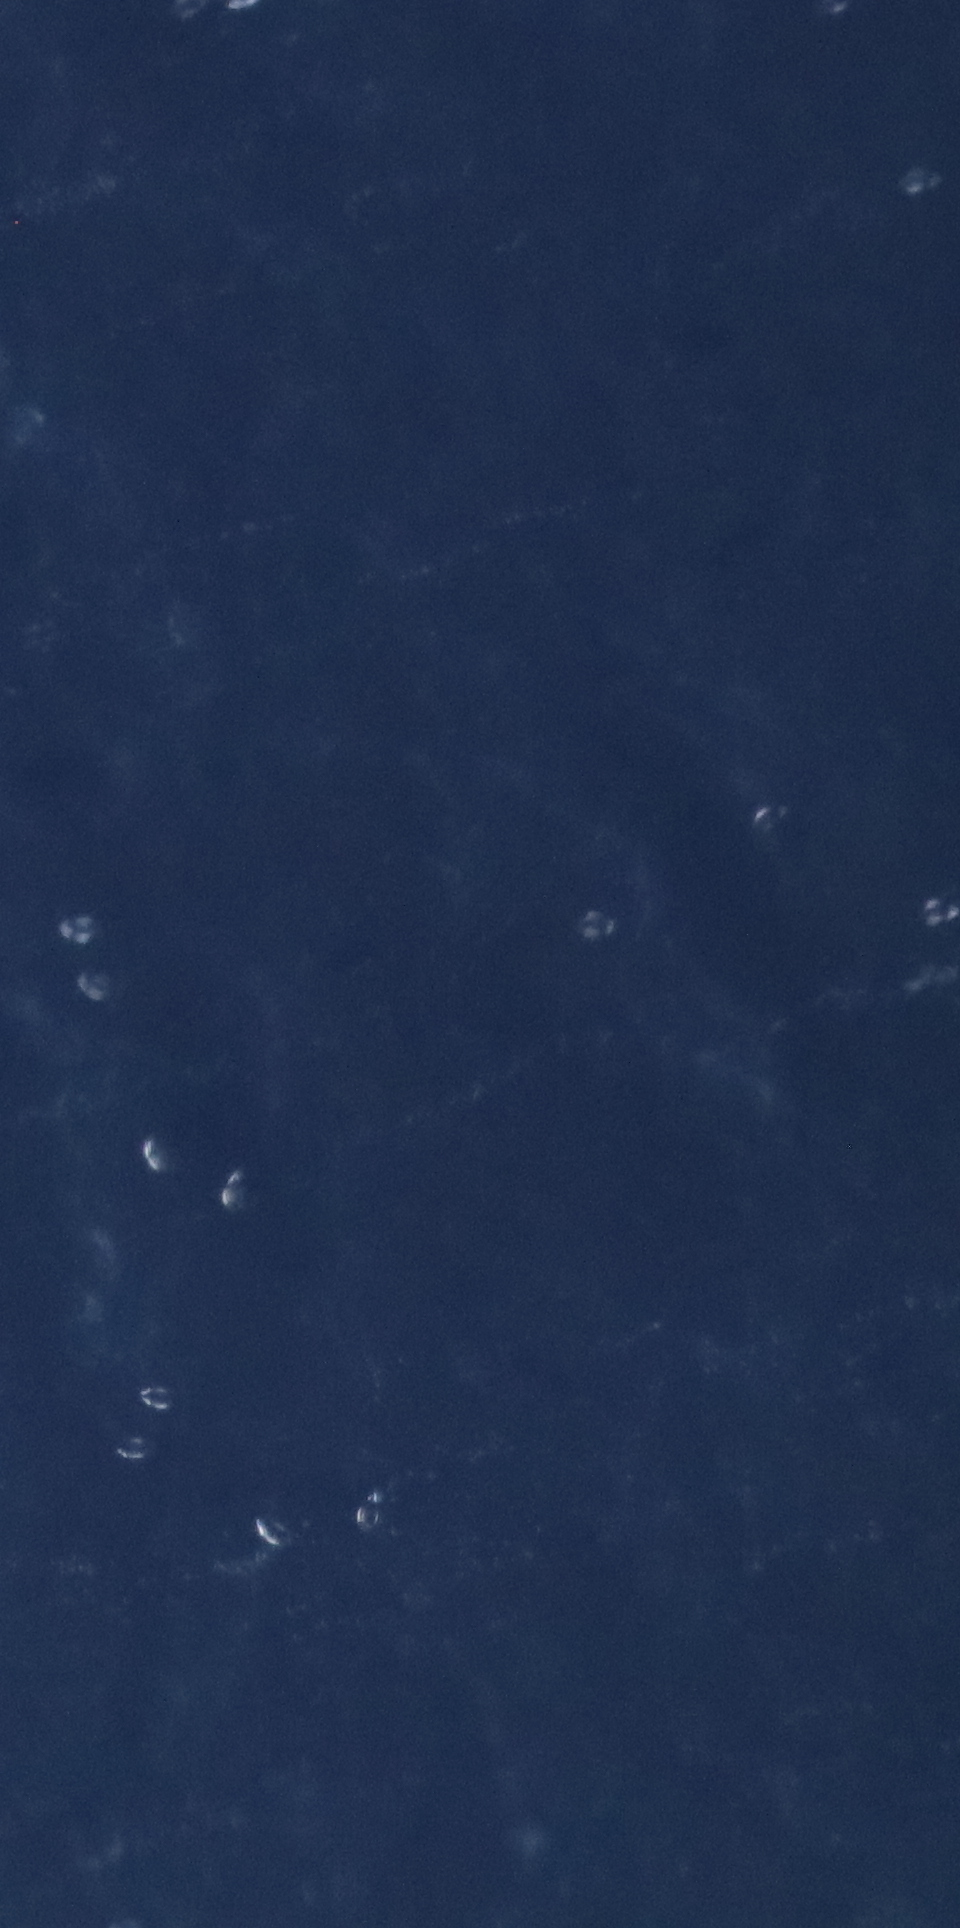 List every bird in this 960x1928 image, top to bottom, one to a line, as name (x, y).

brant (190, 7)
brant (915, 179)
brant (765, 816)
brant (937, 915)
brant (594, 922)
brant (81, 931)
brant (99, 983)
brant (154, 1156)
brant (231, 1194)
brant (157, 1399)
brant (127, 1447)
brant (366, 1514)
brant (272, 1532)